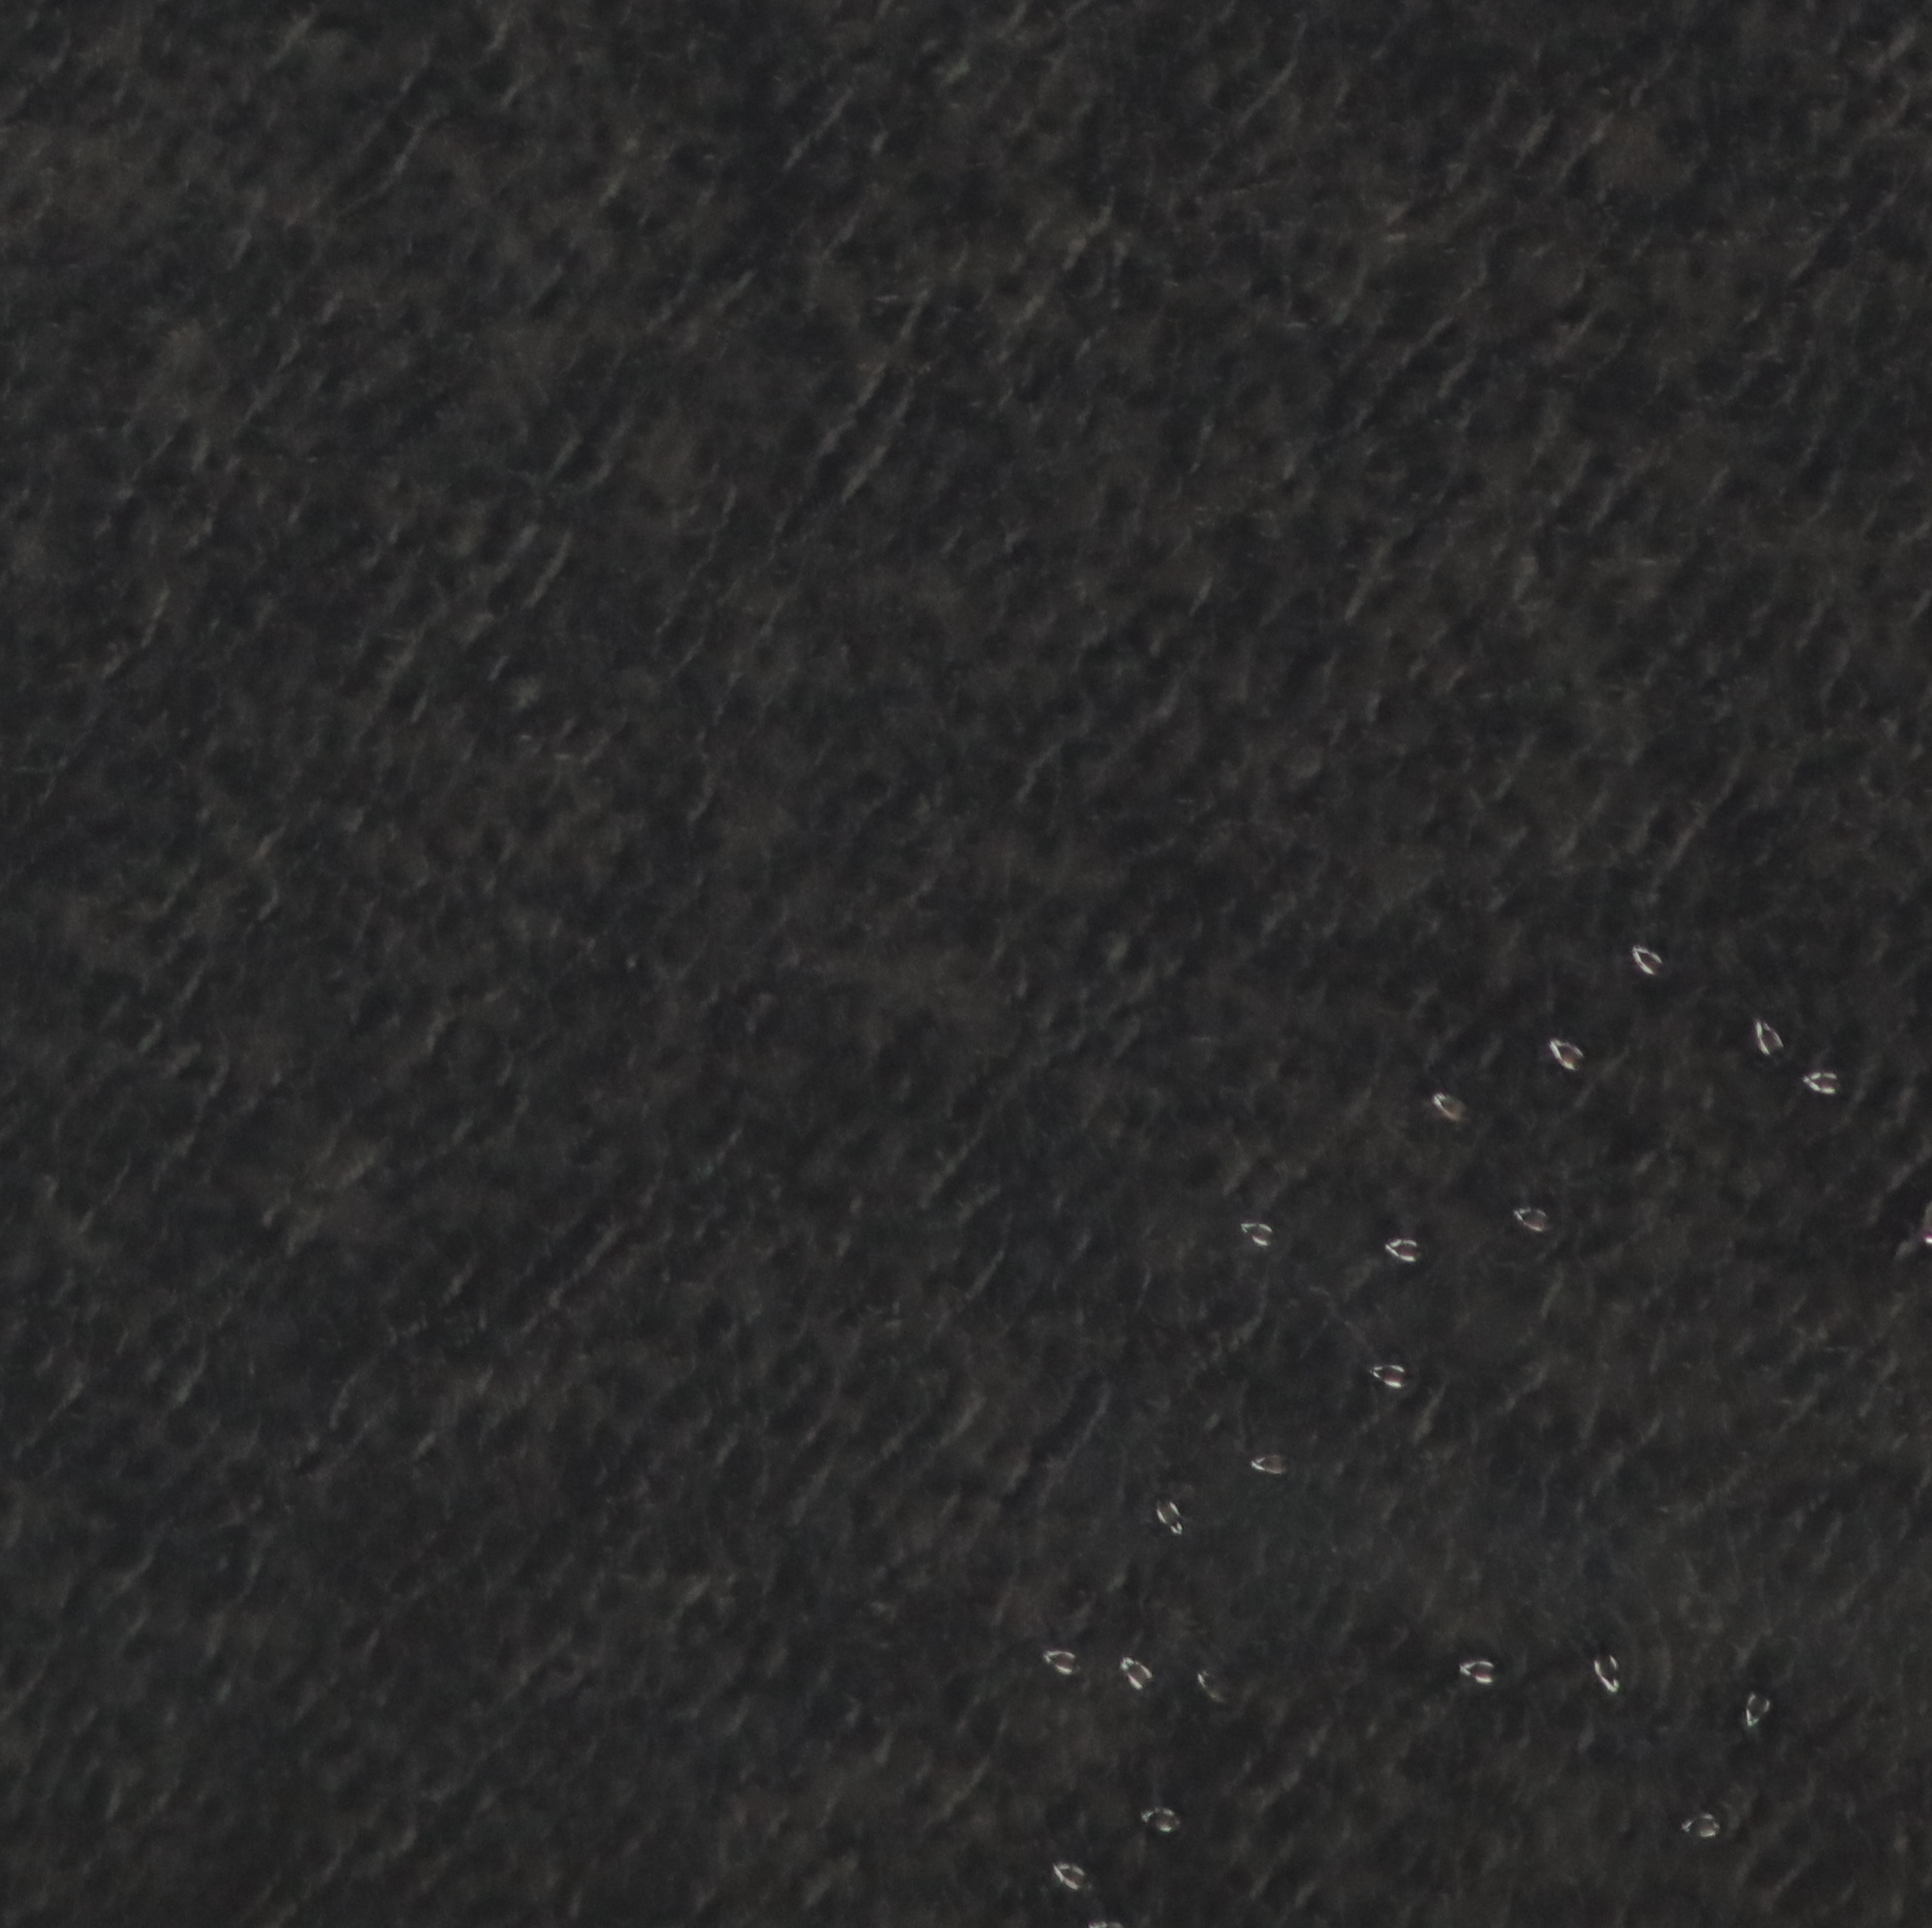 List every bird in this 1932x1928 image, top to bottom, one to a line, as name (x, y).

brant (1647, 960)
brant (1768, 1040)
brant (1567, 1056)
brant (1823, 1080)
brant (1447, 1107)
brant (1534, 1220)
brant (1259, 1233)
brant (1926, 1235)
brant (1405, 1250)
brant (1389, 1376)
brant (1268, 1464)
brant (1168, 1514)
brant (1064, 1662)
brant (1606, 1670)
brant (1479, 1672)
brant (1136, 1674)
brant (1215, 1687)
brant (1755, 1706)
brant (1162, 1819)
brant (1703, 1825)
brant (1075, 1875)